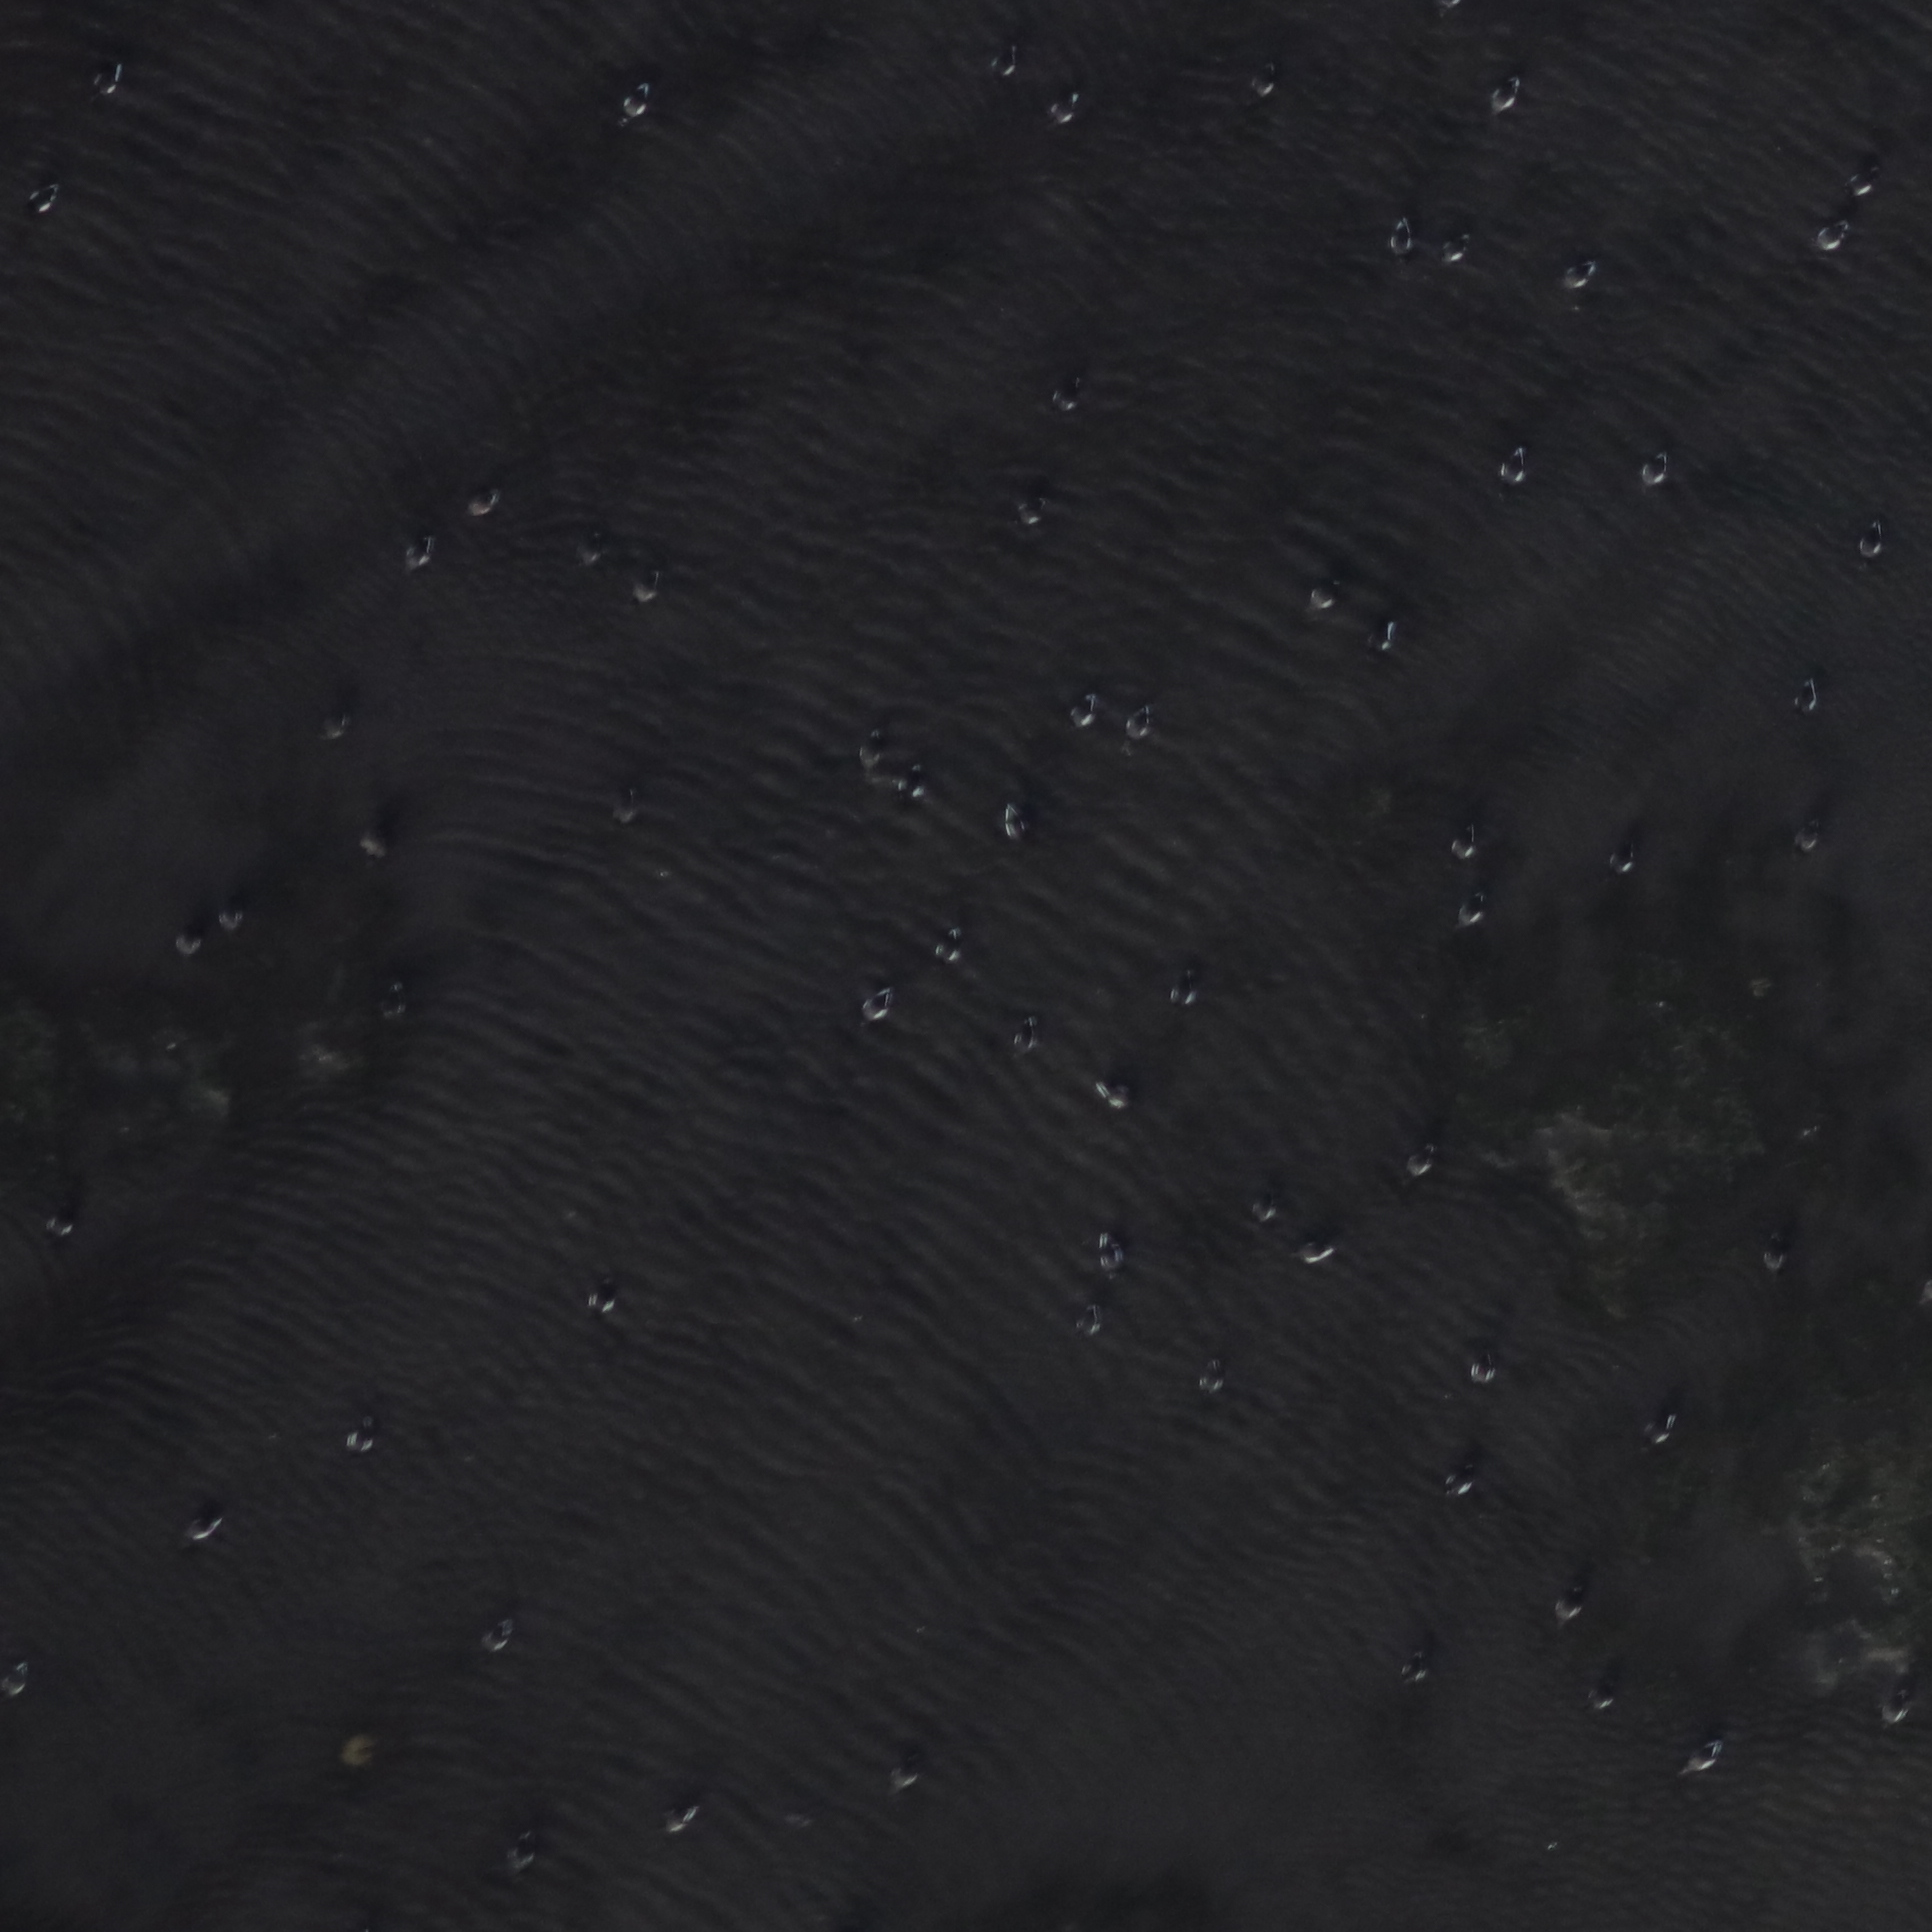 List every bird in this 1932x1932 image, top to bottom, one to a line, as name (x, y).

brant (1005, 67)
brant (108, 79)
brant (1266, 79)
brant (1503, 95)
brant (633, 102)
brant (1062, 112)
brant (1862, 182)
brant (48, 198)
brant (1400, 237)
brant (1829, 237)
brant (1460, 247)
brant (1575, 274)
brant (1065, 387)
brant (1513, 468)
brant (1654, 468)
brant (1029, 499)
brant (490, 500)
brant (1868, 541)
brant (582, 543)
brant (419, 548)
brant (643, 582)
brant (1326, 596)
brant (1386, 637)
brant (1812, 697)
brant (1091, 713)
brant (337, 722)
brant (1144, 731)
brant (871, 747)
brant (919, 788)
brant (624, 806)
brant (1016, 820)
brant (1811, 828)
brant (375, 842)
brant (1464, 846)
brant (1618, 869)
brant (1478, 909)
brant (232, 912)
brant (183, 946)
brant (946, 949)
brant (1186, 994)
brant (874, 1005)
brant (405, 1008)
brant (1025, 1043)
brant (1114, 1102)
brant (1417, 1161)
brant (1257, 1214)
brant (64, 1221)
brant (1777, 1249)
brant (1321, 1251)
brant (1113, 1253)
brant (603, 1305)
brant (1095, 1324)
brant (1482, 1368)
brant (1215, 1386)
brant (1657, 1427)
brant (367, 1435)
brant (1456, 1482)
brant (198, 1533)
brant (1568, 1609)
brant (496, 1643)
brant (1409, 1673)
brant (13, 1676)
brant (1597, 1701)
brant (1896, 1717)
brant (1707, 1756)
brant (900, 1768)
brant (678, 1824)
brant (523, 1859)